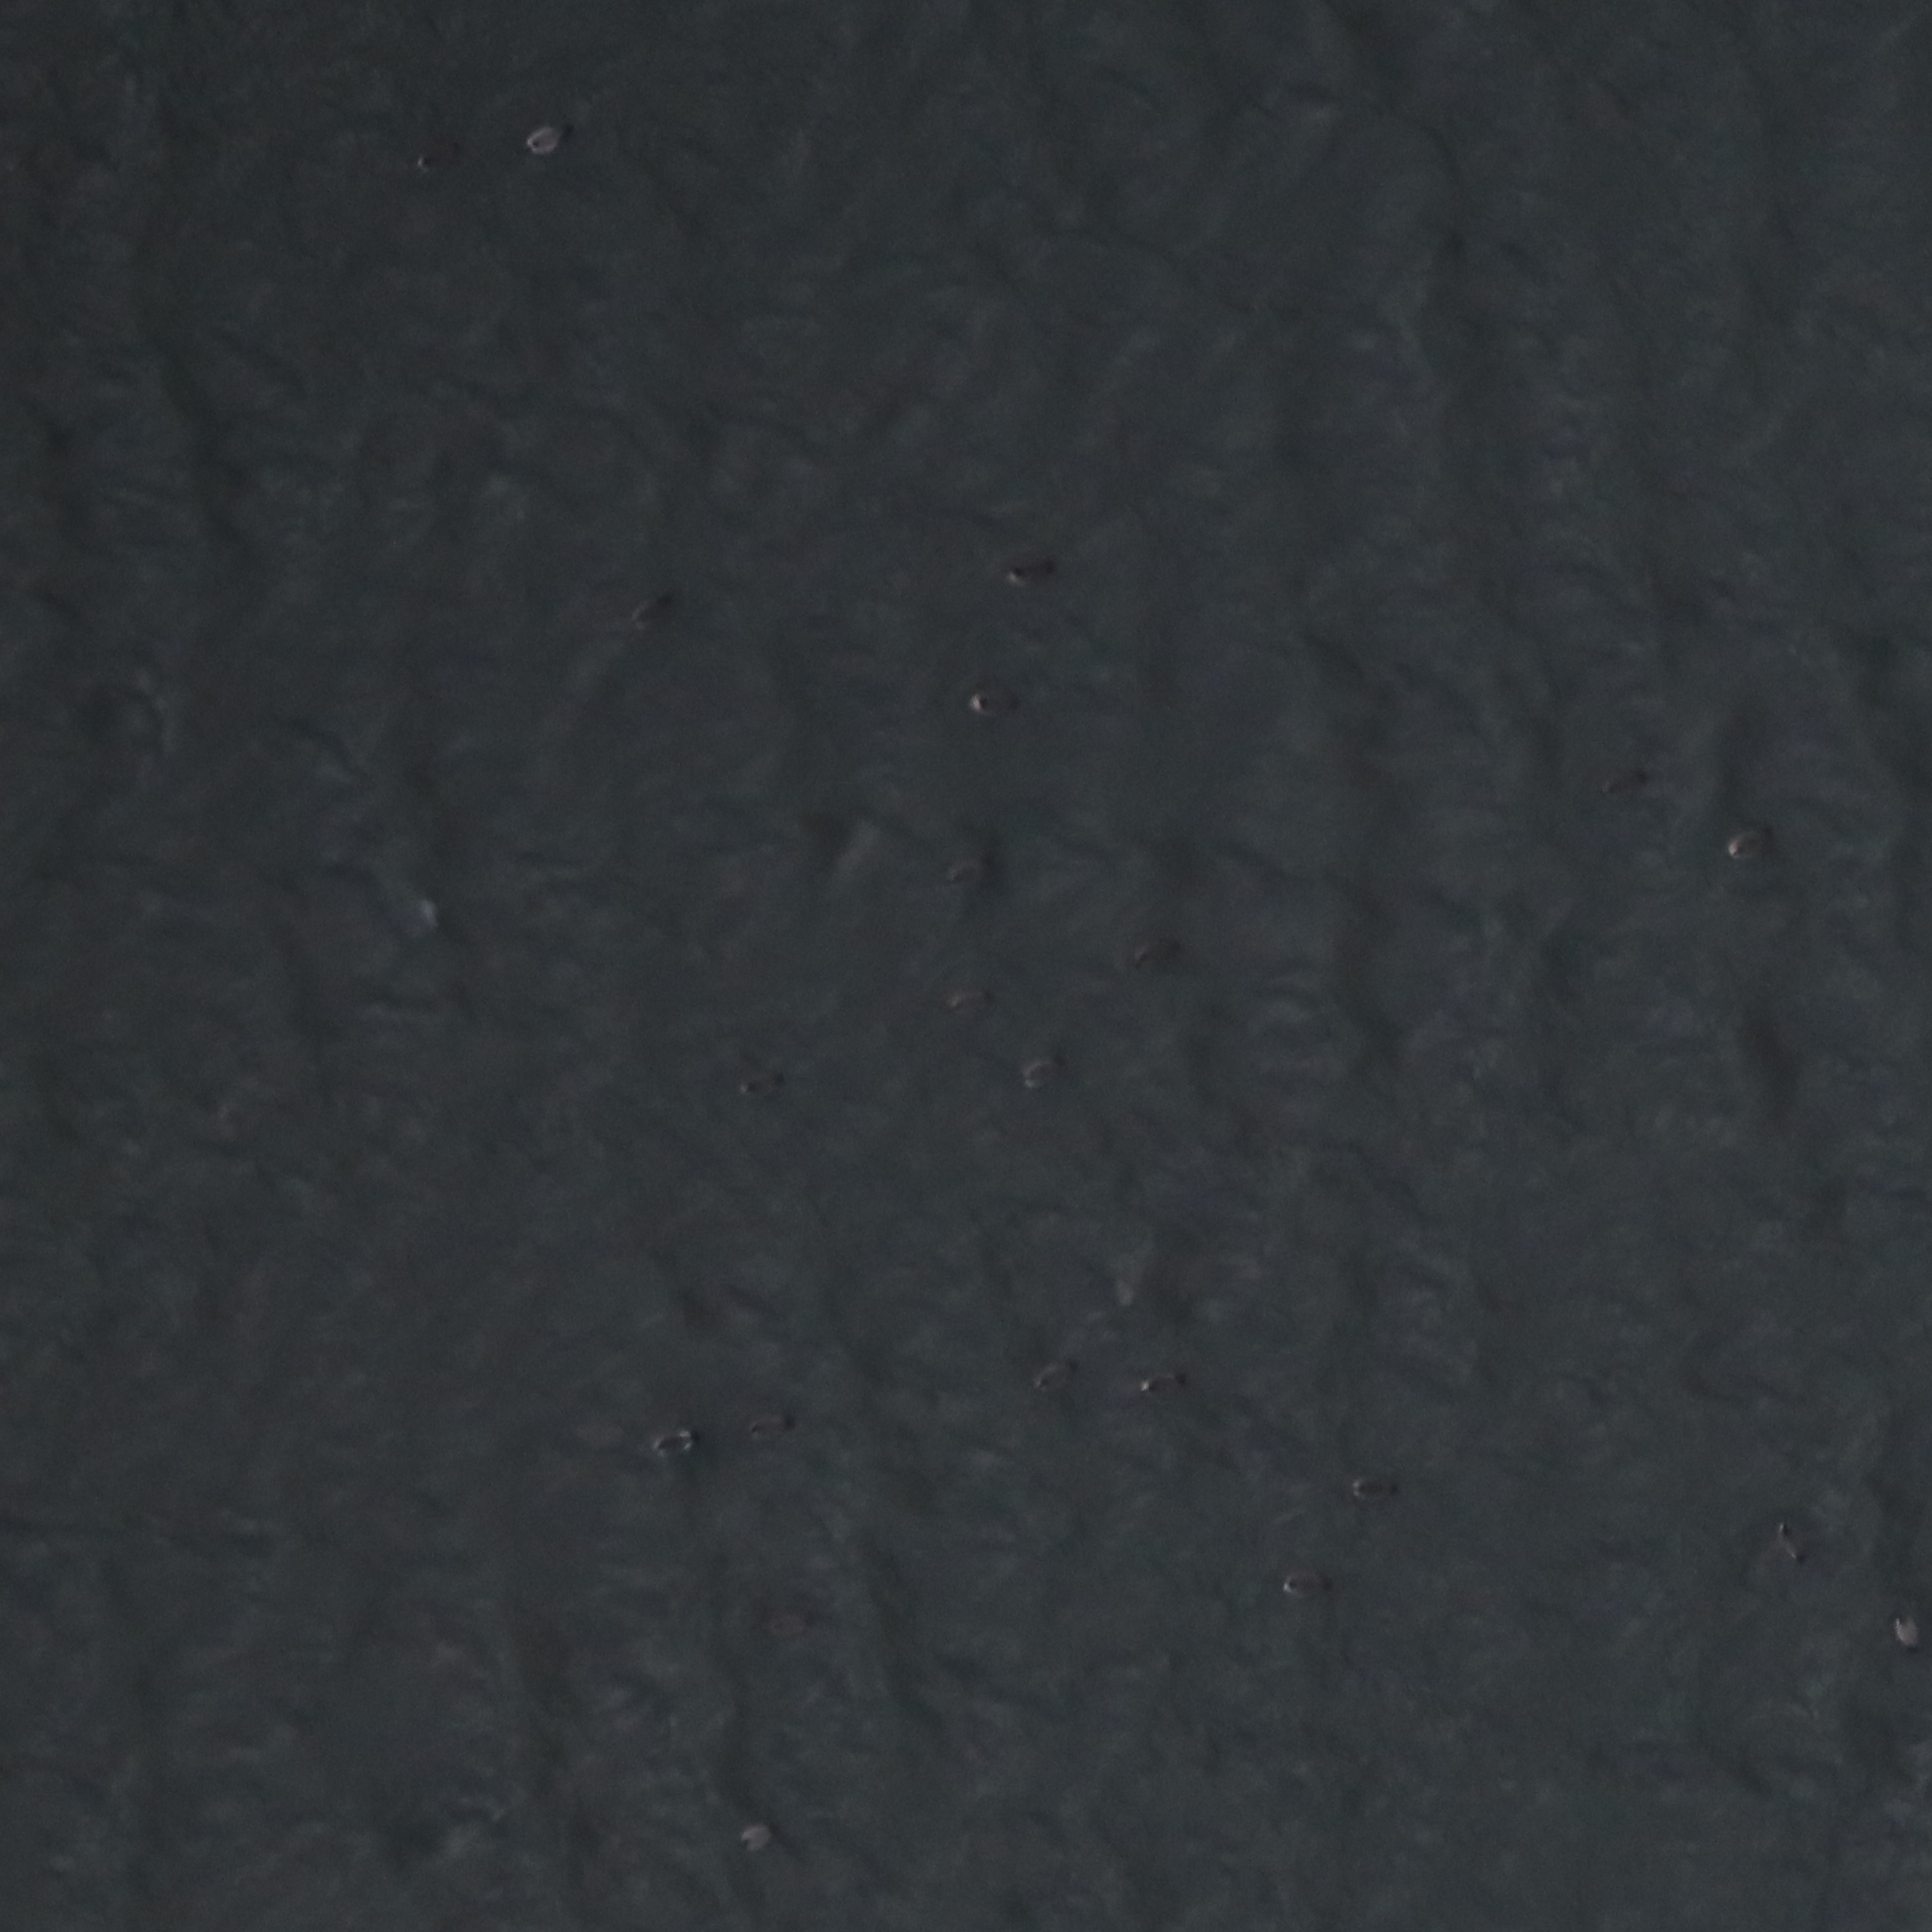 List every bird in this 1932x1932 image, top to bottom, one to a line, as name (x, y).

Canada goose (547, 137)
Canada goose (434, 160)
Canada goose (1036, 570)
Canada goose (652, 612)
Canada goose (992, 703)
Canada goose (1624, 784)
Canada goose (1747, 846)
Canada goose (965, 872)
Canada goose (1159, 955)
Canada goose (975, 1002)
Canada goose (1052, 1073)
Canada goose (766, 1081)
Canada goose (1052, 1378)
Canada goose (1157, 1384)
Canada goose (770, 1432)
Canada goose (676, 1445)
Canada goose (1375, 1487)
Canada goose (1791, 1542)
Canada goose (1307, 1588)
Canada goose (786, 1621)
Canada goose (1908, 1631)
Canada goose (757, 1837)